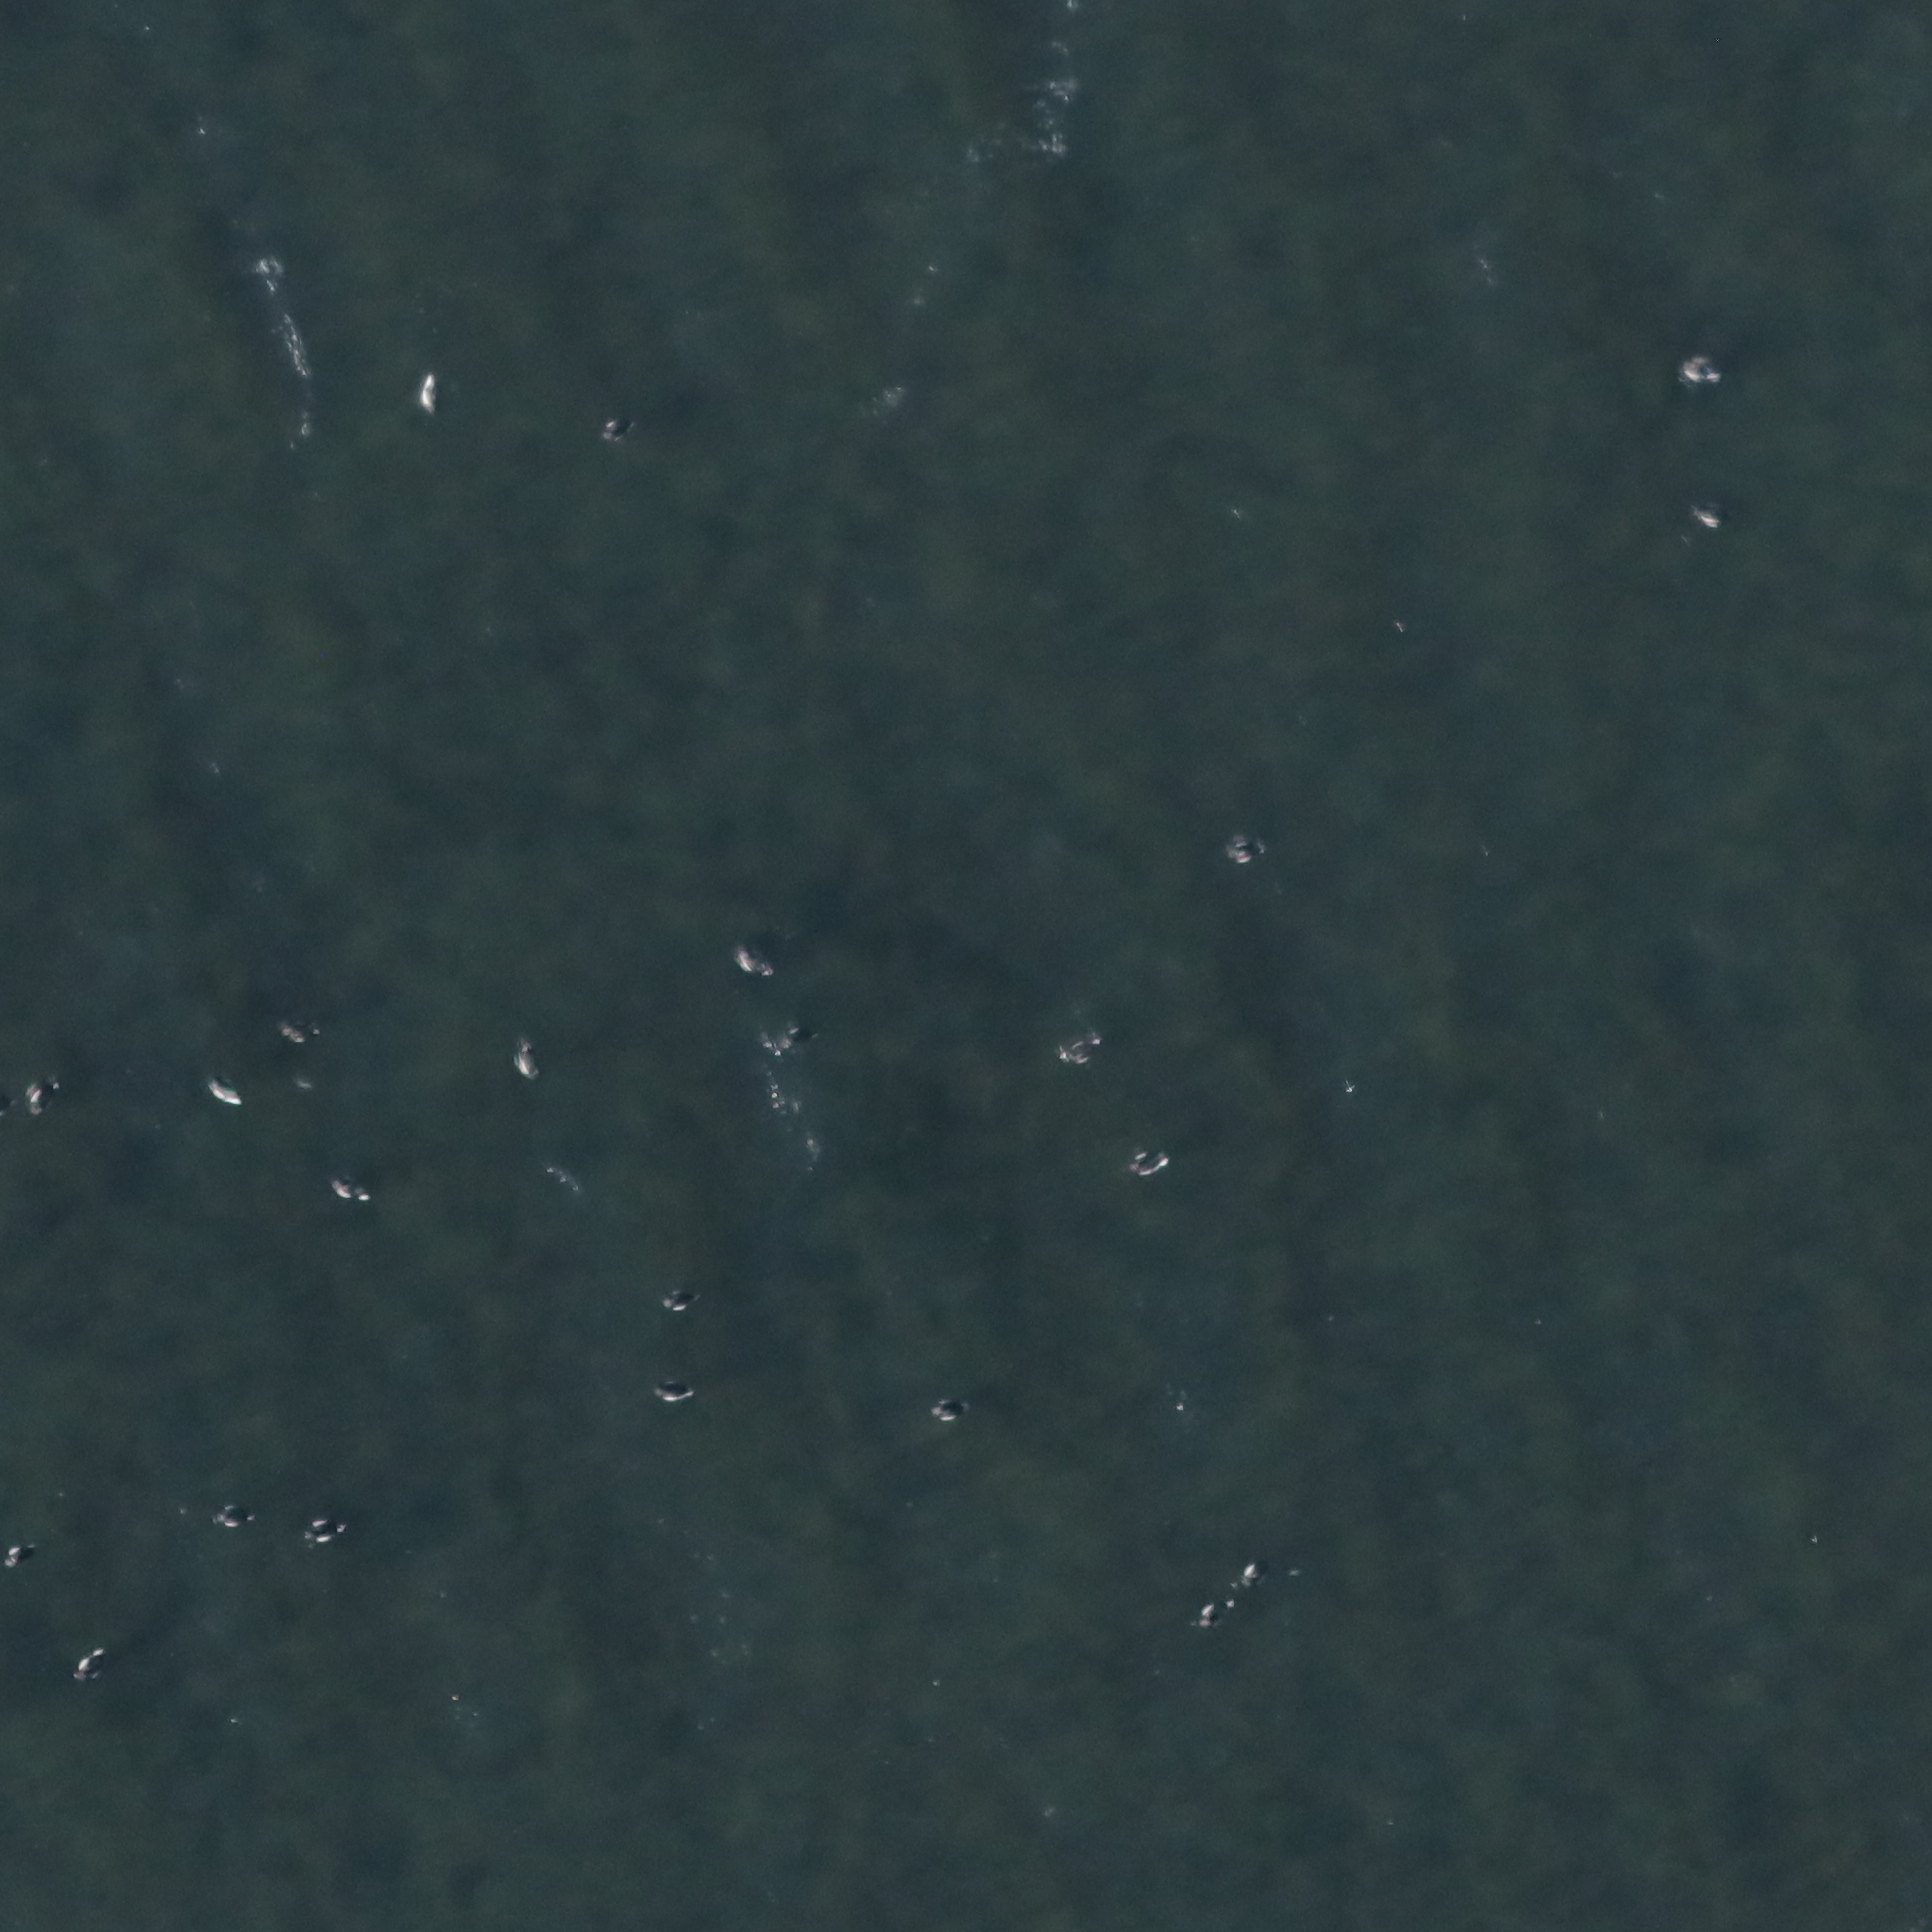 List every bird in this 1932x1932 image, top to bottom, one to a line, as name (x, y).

brant (1697, 368)
brant (428, 395)
brant (617, 429)
brant (1715, 516)
brant (1242, 850)
brant (754, 963)
brant (297, 1032)
brant (797, 1040)
brant (1080, 1053)
brant (528, 1059)
brant (224, 1091)
brant (40, 1100)
brant (1158, 1162)
brant (352, 1188)
brant (681, 1300)
brant (673, 1390)
brant (948, 1408)
brant (234, 1515)
brant (326, 1530)
brant (20, 1555)
brant (1254, 1575)
brant (1212, 1617)
brant (94, 1666)